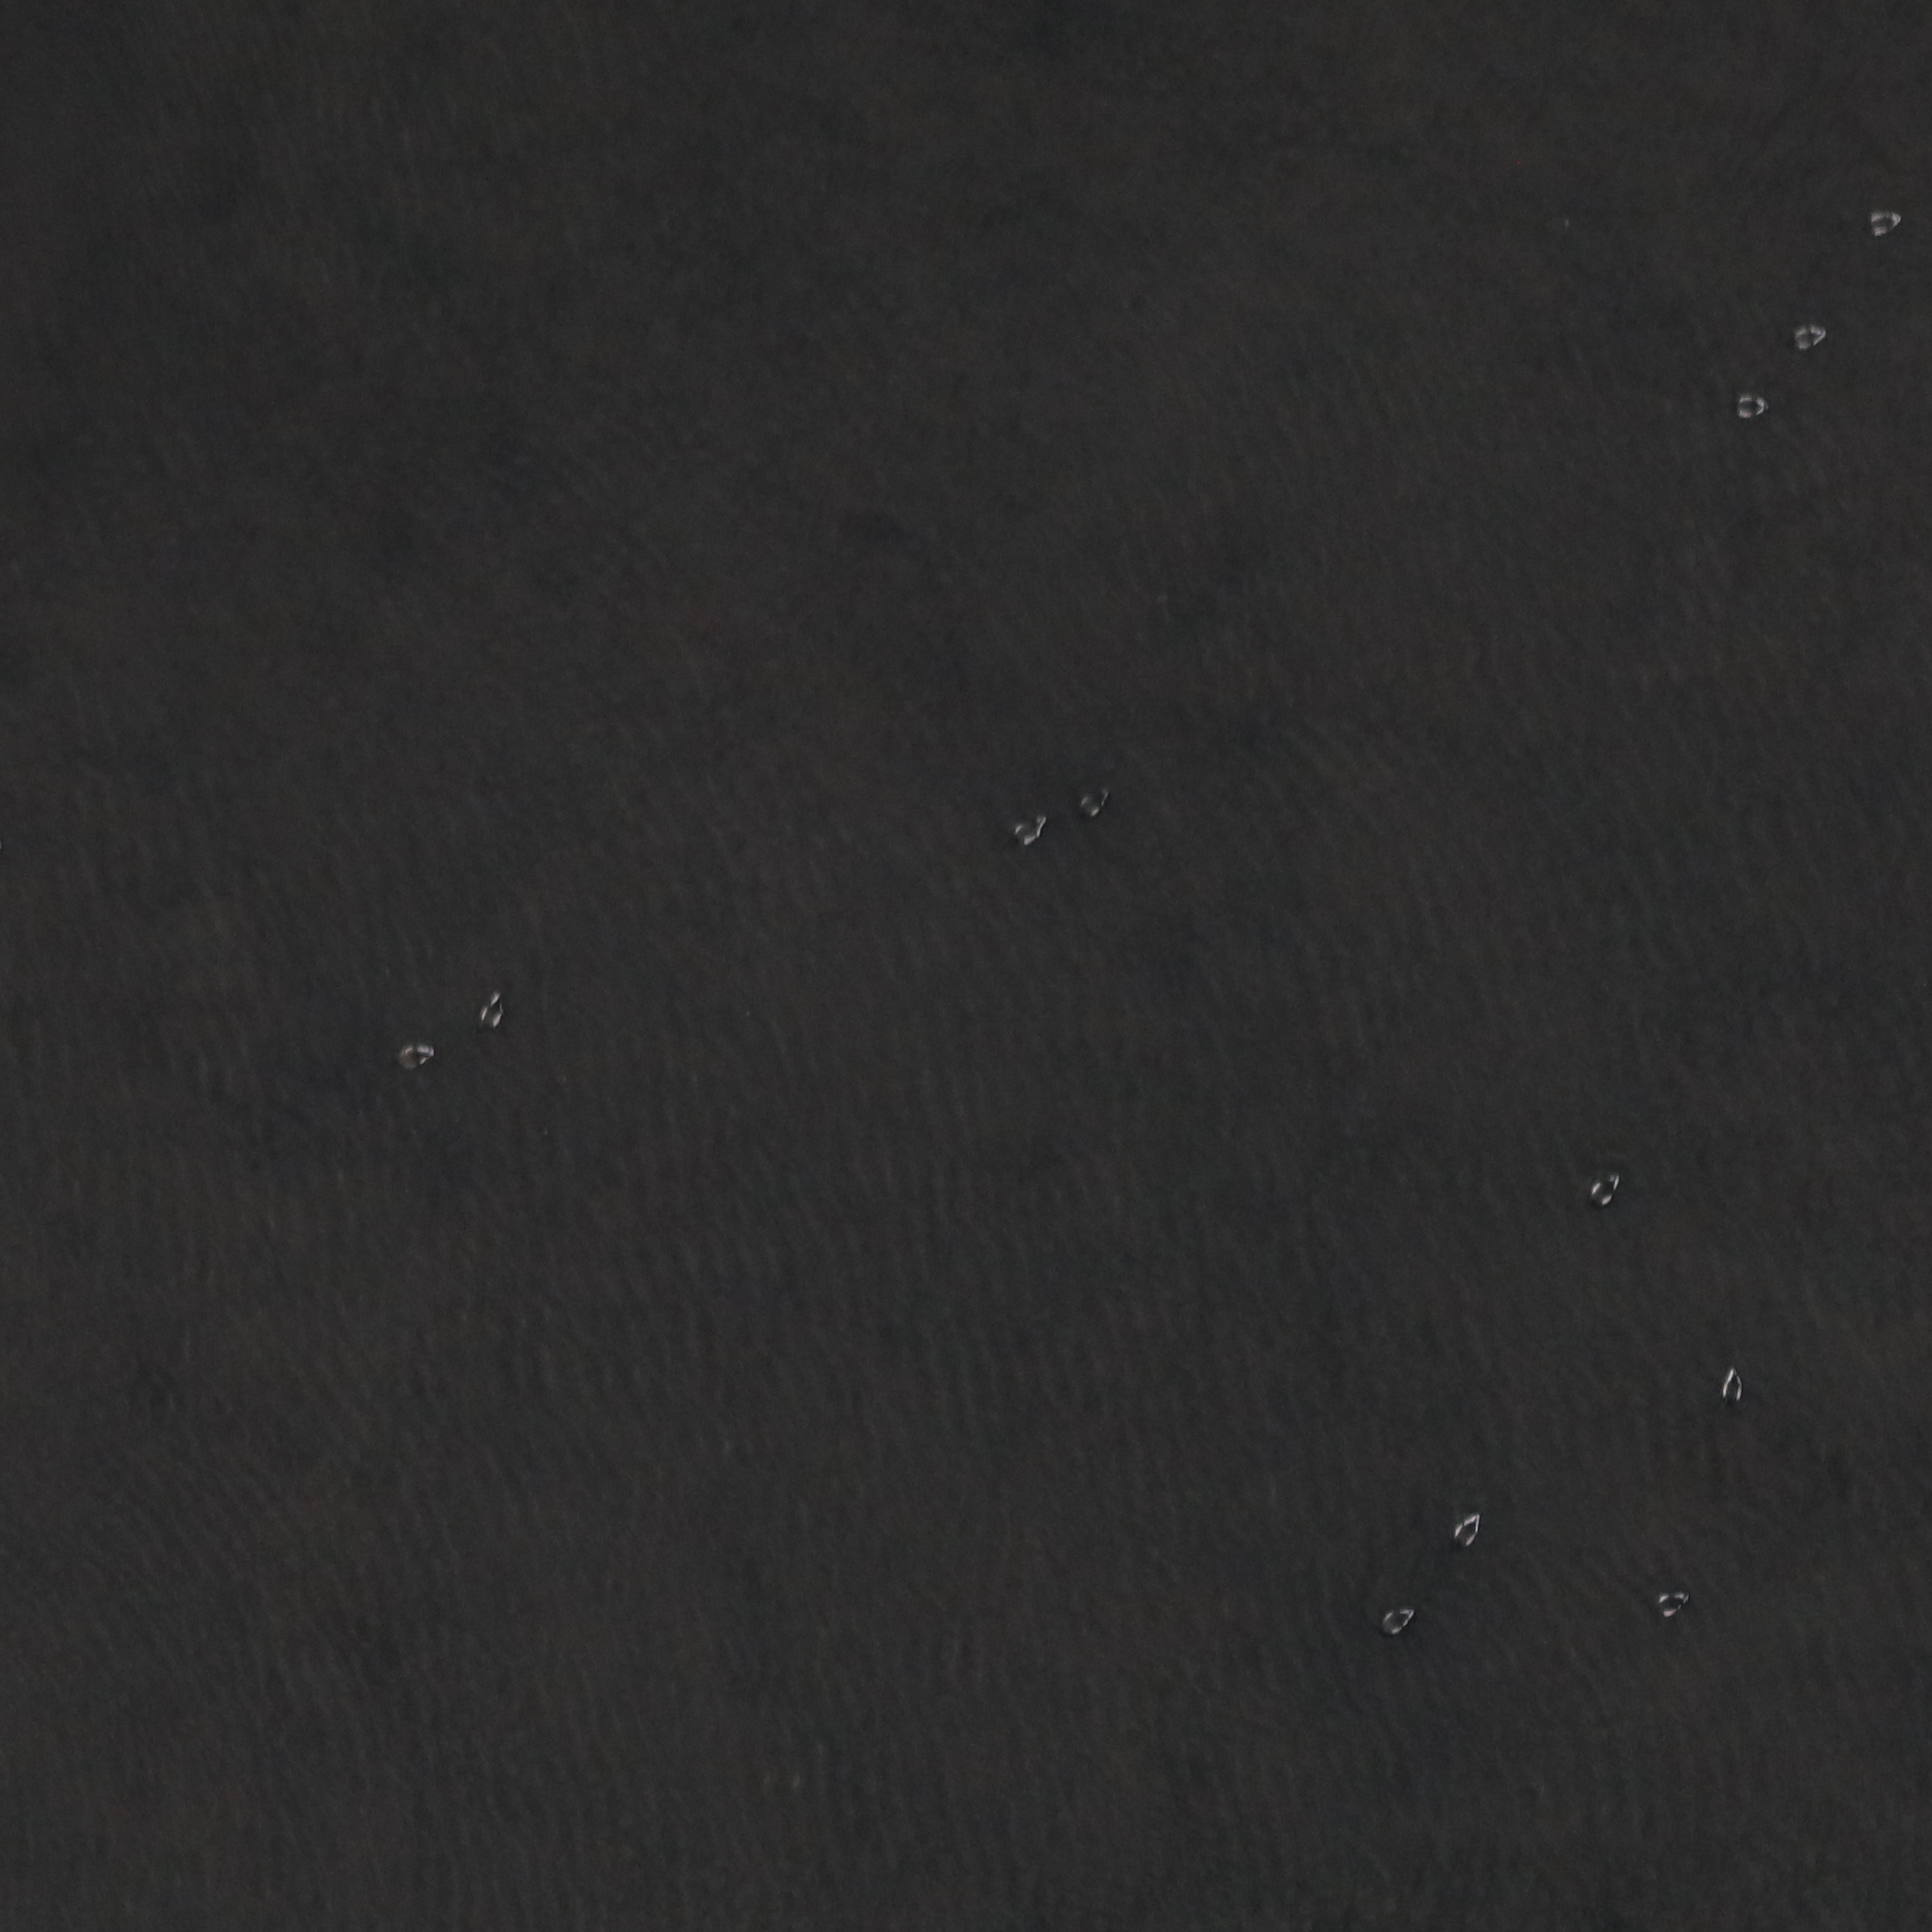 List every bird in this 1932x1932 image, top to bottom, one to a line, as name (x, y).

brant (1883, 223)
brant (1806, 340)
brant (1749, 406)
brant (1094, 802)
brant (1028, 830)
brant (490, 1015)
brant (413, 1057)
brant (1604, 1193)
brant (1732, 1387)
brant (1467, 1532)
brant (1673, 1605)
brant (1396, 1621)